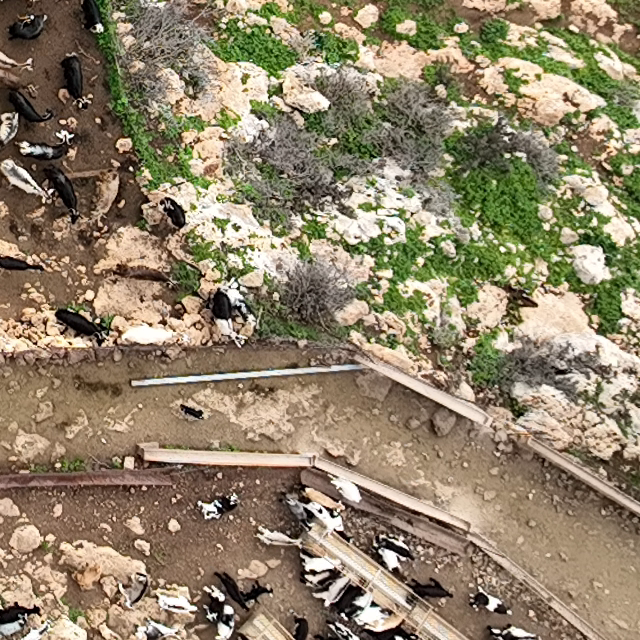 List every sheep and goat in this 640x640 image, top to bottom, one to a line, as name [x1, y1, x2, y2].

goat [23, 0, 53, 9]
goat [77, 0, 104, 33]
goat [7, 13, 47, 40]
goat [0, 46, 34, 73]
goat [61, 53, 94, 110]
goat [0, 66, 37, 98]
goat [9, 90, 53, 123]
goat [0, 111, 19, 158]
goat [17, 130, 73, 158]
goat [0, 152, 5, 210]
goat [0, 157, 55, 203]
goat [44, 163, 80, 226]
goat [91, 169, 119, 223]
goat [160, 195, 186, 227]
goat [0, 252, 45, 273]
goat [115, 264, 179, 289]
goat [226, 284, 256, 327]
goat [213, 287, 250, 347]
goat [54, 309, 107, 347]
goat [122, 323, 191, 345]
goat [327, 473, 362, 503]
goat [304, 488, 345, 512]
goat [198, 492, 238, 520]
goat [282, 495, 313, 534]
goat [300, 501, 344, 529]
goat [253, 523, 303, 550]
goat [334, 530, 352, 542]
goat [374, 532, 416, 562]
goat [378, 548, 408, 585]
goat [300, 551, 342, 570]
goat [77, 562, 101, 591]
goat [300, 562, 344, 587]
goat [119, 571, 150, 609]
goat [215, 571, 251, 612]
goat [314, 571, 353, 608]
goat [409, 576, 454, 599]
goat [241, 578, 272, 602]
goat [331, 578, 366, 613]
goat [341, 583, 375, 621]
goat [199, 585, 224, 621]
goat [470, 586, 512, 616]
goat [153, 592, 198, 614]
goat [355, 596, 393, 626]
goat [0, 601, 40, 625]
goat [215, 605, 235, 638]
goat [364, 607, 404, 631]
goat [0, 613, 28, 637]
goat [288, 613, 309, 639]
goat [21, 619, 50, 639]
goat [147, 619, 180, 636]
goat [325, 619, 360, 639]
goat [135, 625, 166, 639]
goat [486, 625, 541, 639]
goat [366, 626, 420, 639]